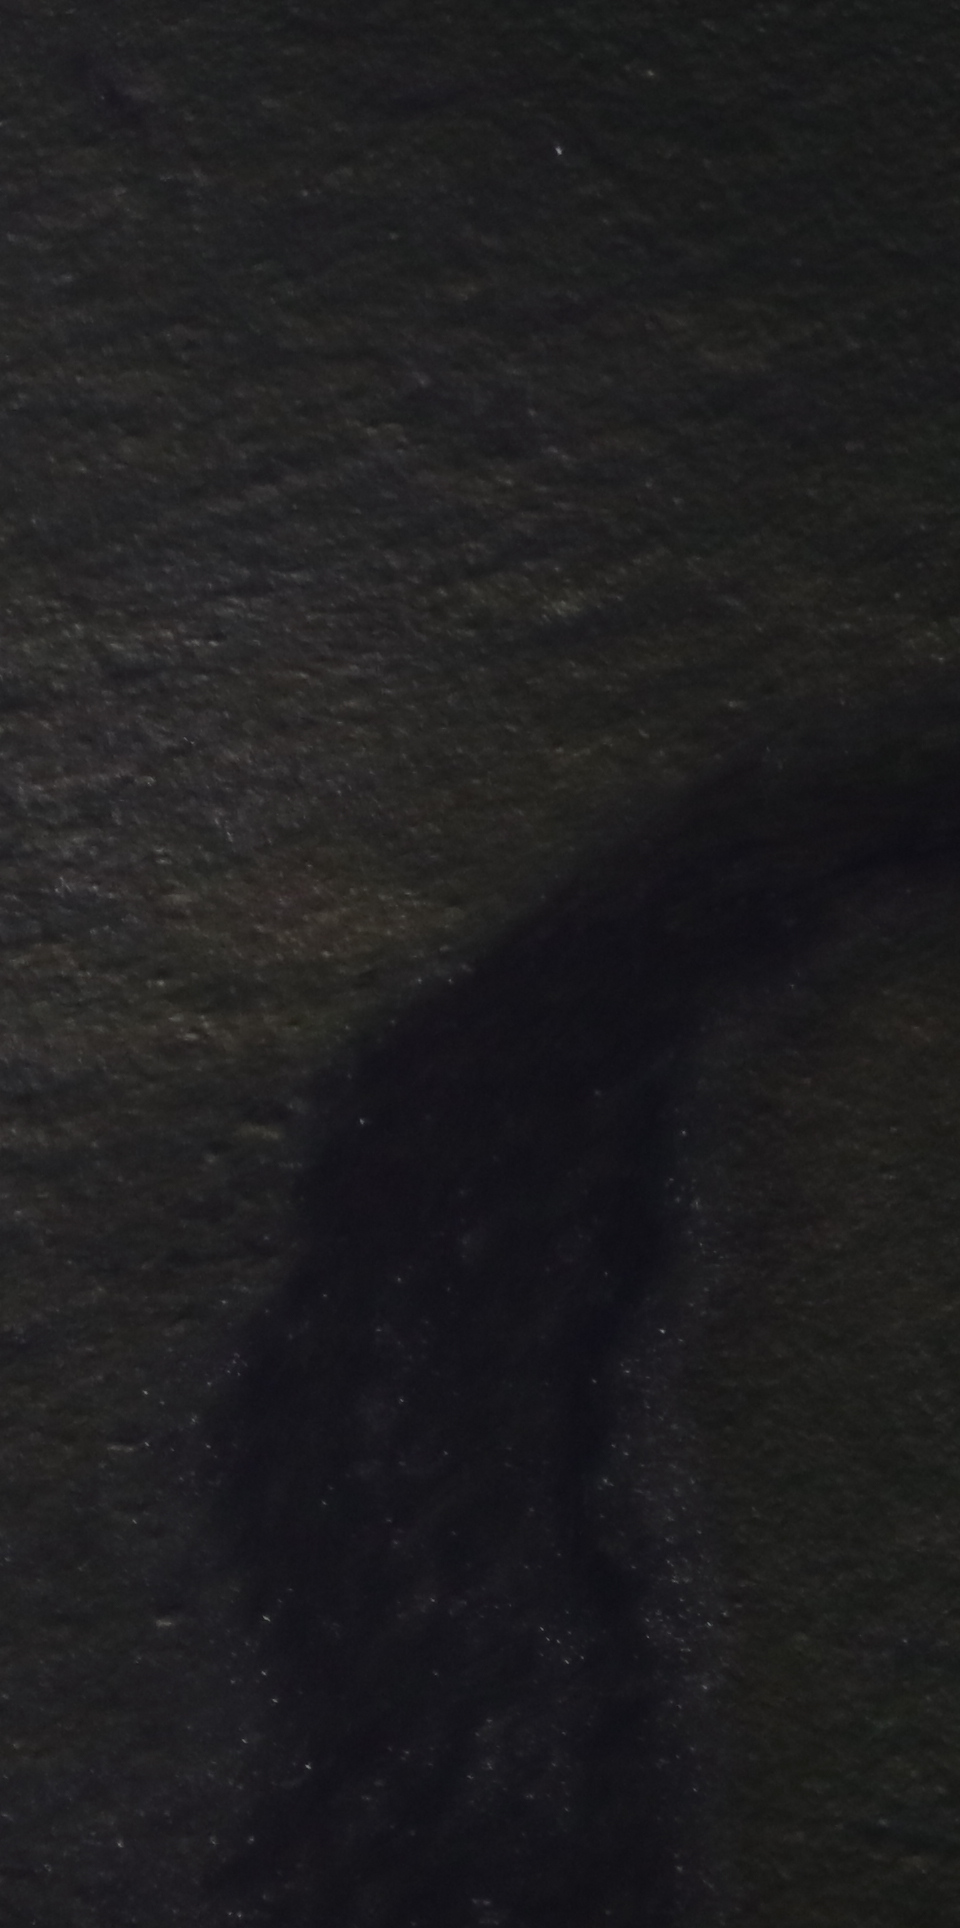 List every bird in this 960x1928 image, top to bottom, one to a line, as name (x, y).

None